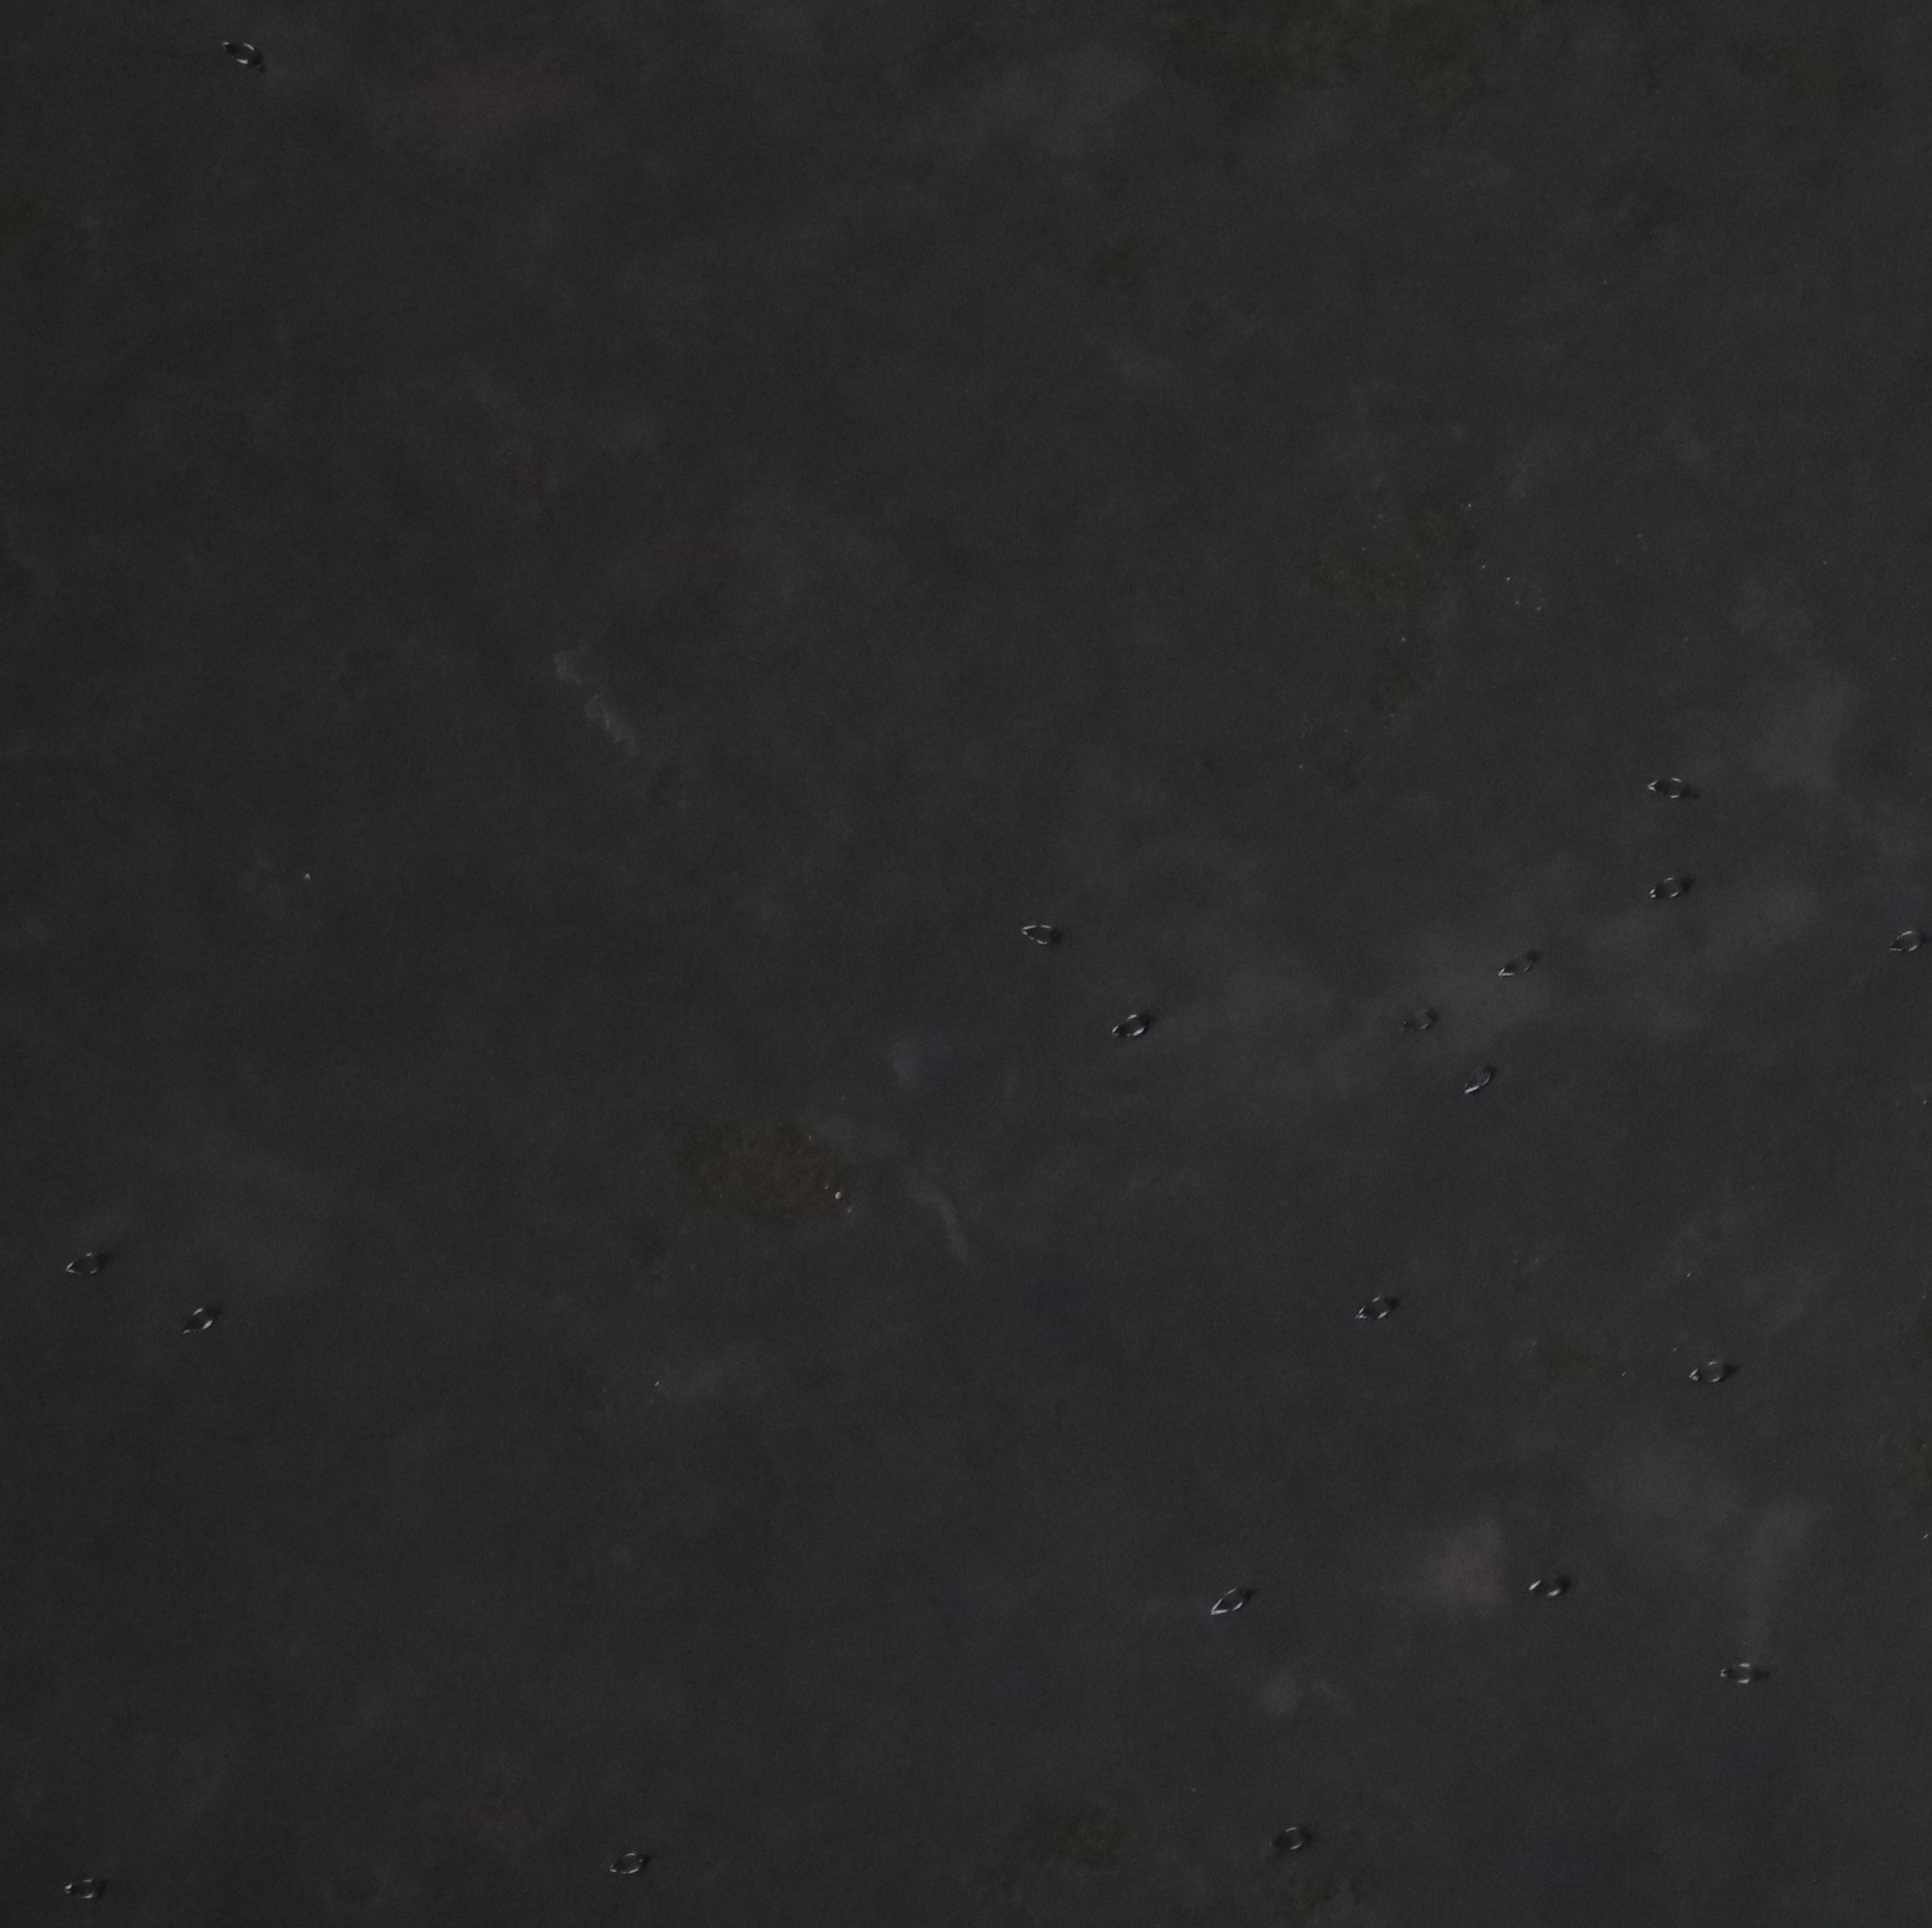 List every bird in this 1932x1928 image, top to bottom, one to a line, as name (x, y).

brant (244, 55)
brant (1672, 788)
brant (1673, 888)
brant (1041, 934)
brant (1911, 943)
brant (1518, 964)
brant (1427, 1016)
brant (1131, 1024)
brant (1480, 1076)
brant (87, 1264)
brant (1379, 1309)
brant (199, 1321)
brant (1713, 1372)
brant (1544, 1587)
brant (1233, 1602)
brant (1742, 1673)
brant (1293, 1841)
brant (630, 1864)
brant (87, 1890)